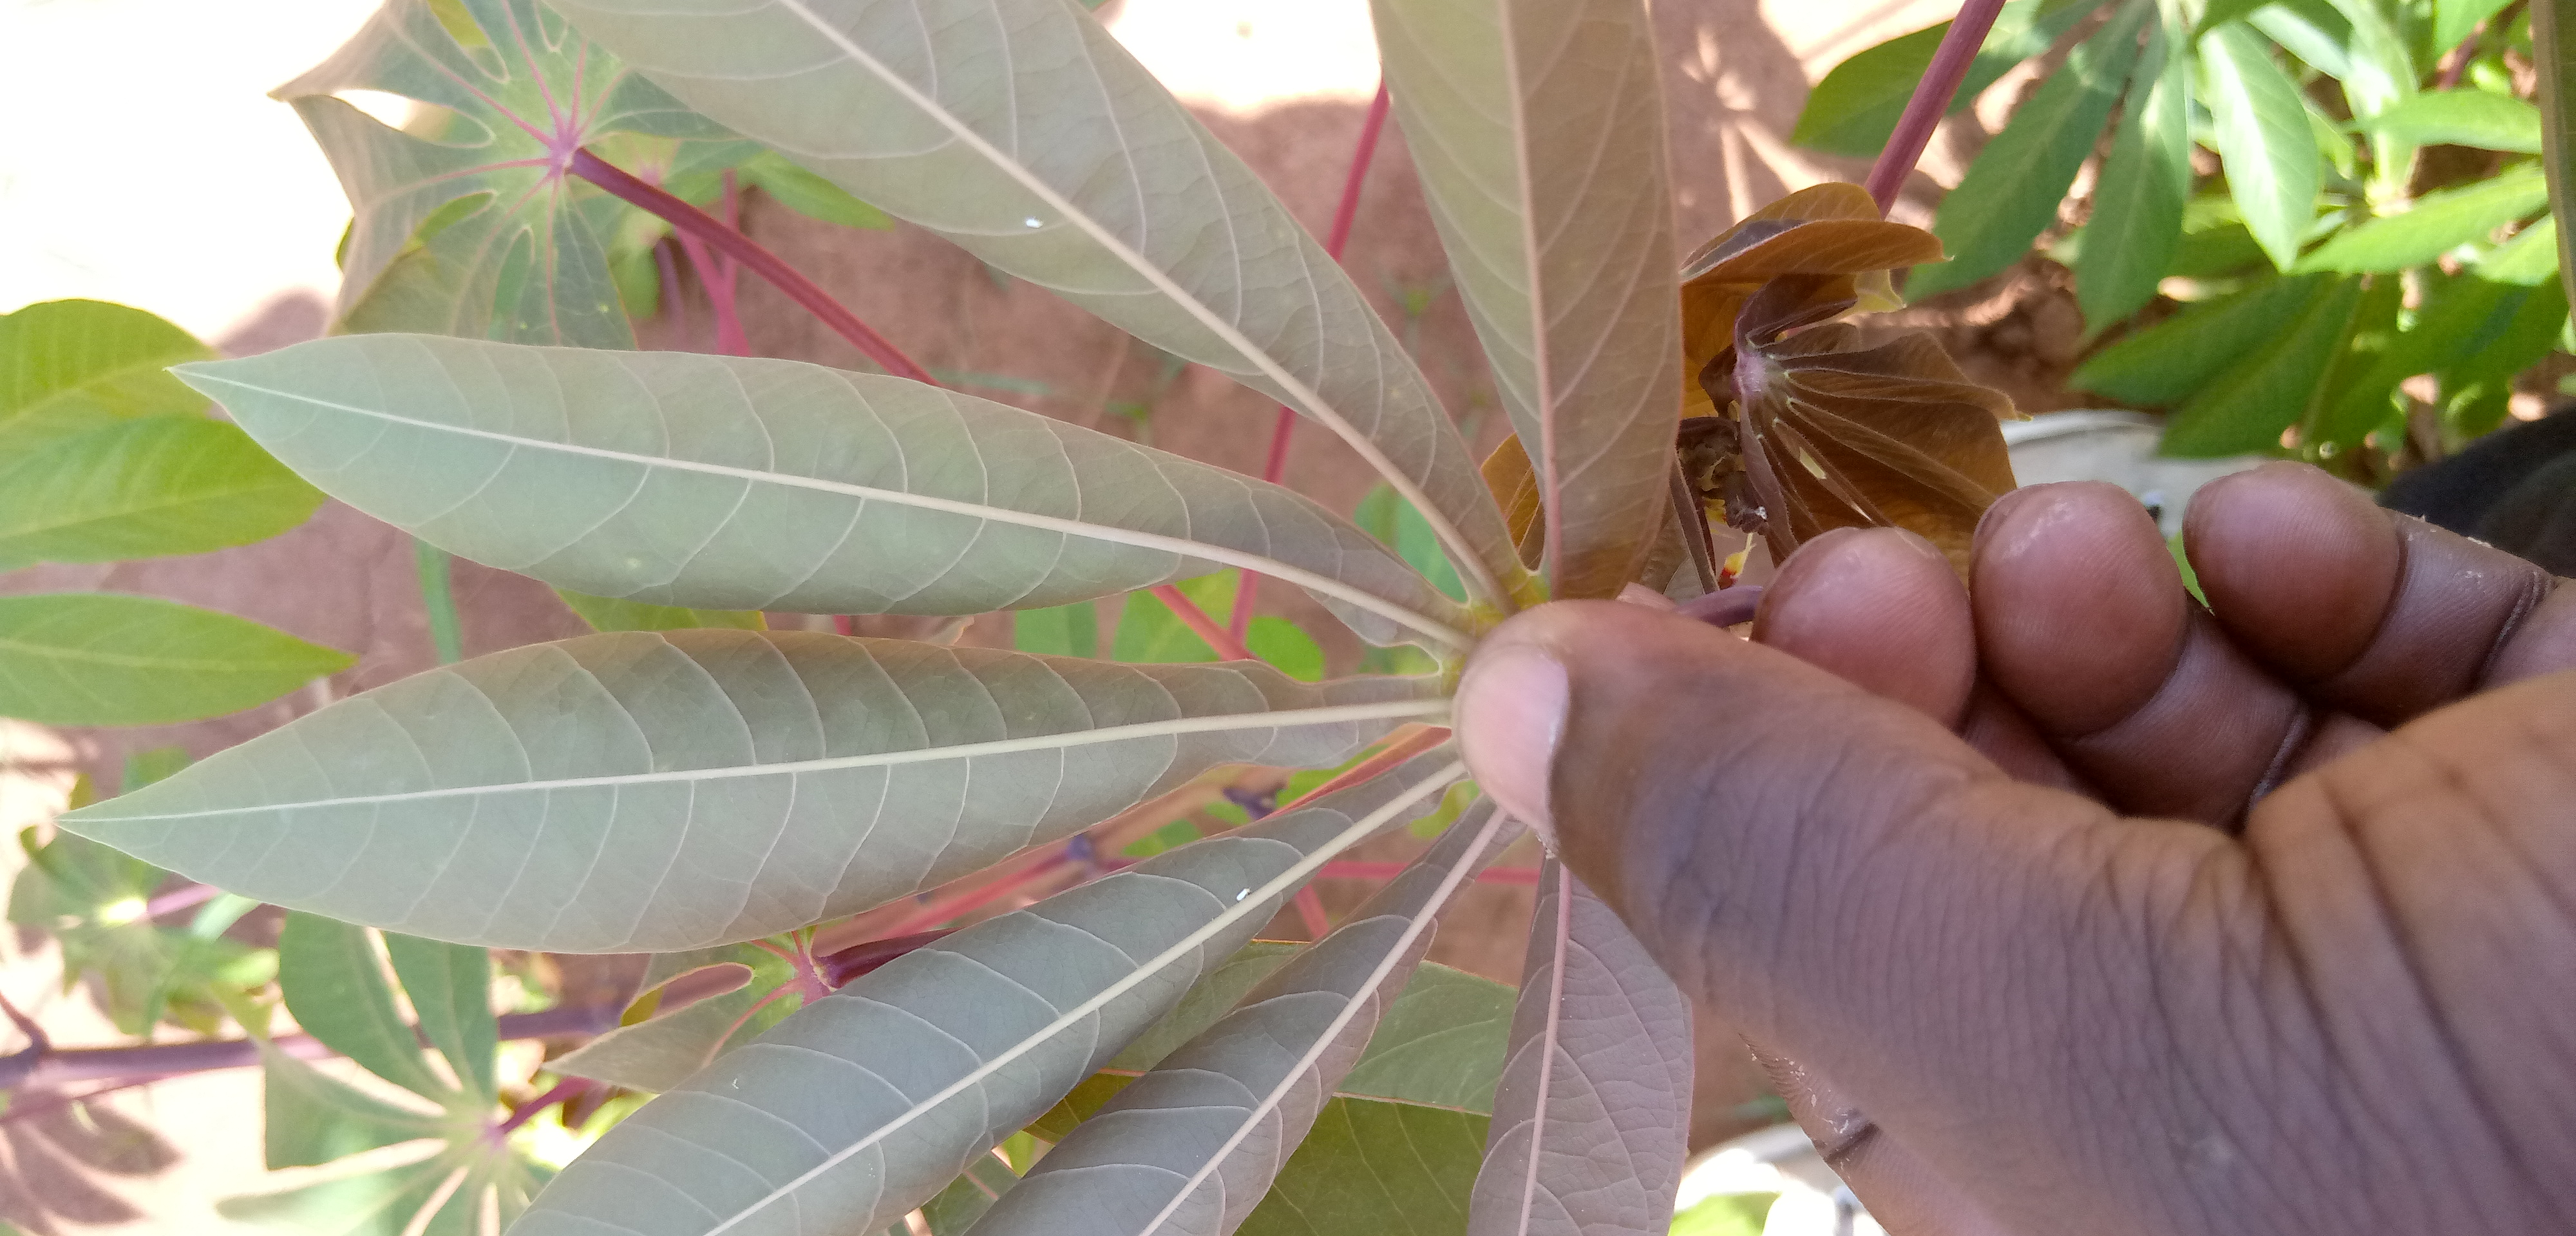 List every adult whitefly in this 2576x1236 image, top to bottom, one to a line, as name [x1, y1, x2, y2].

whitefly [1022, 213, 1050, 231]
whitefly [1234, 886, 1255, 904]